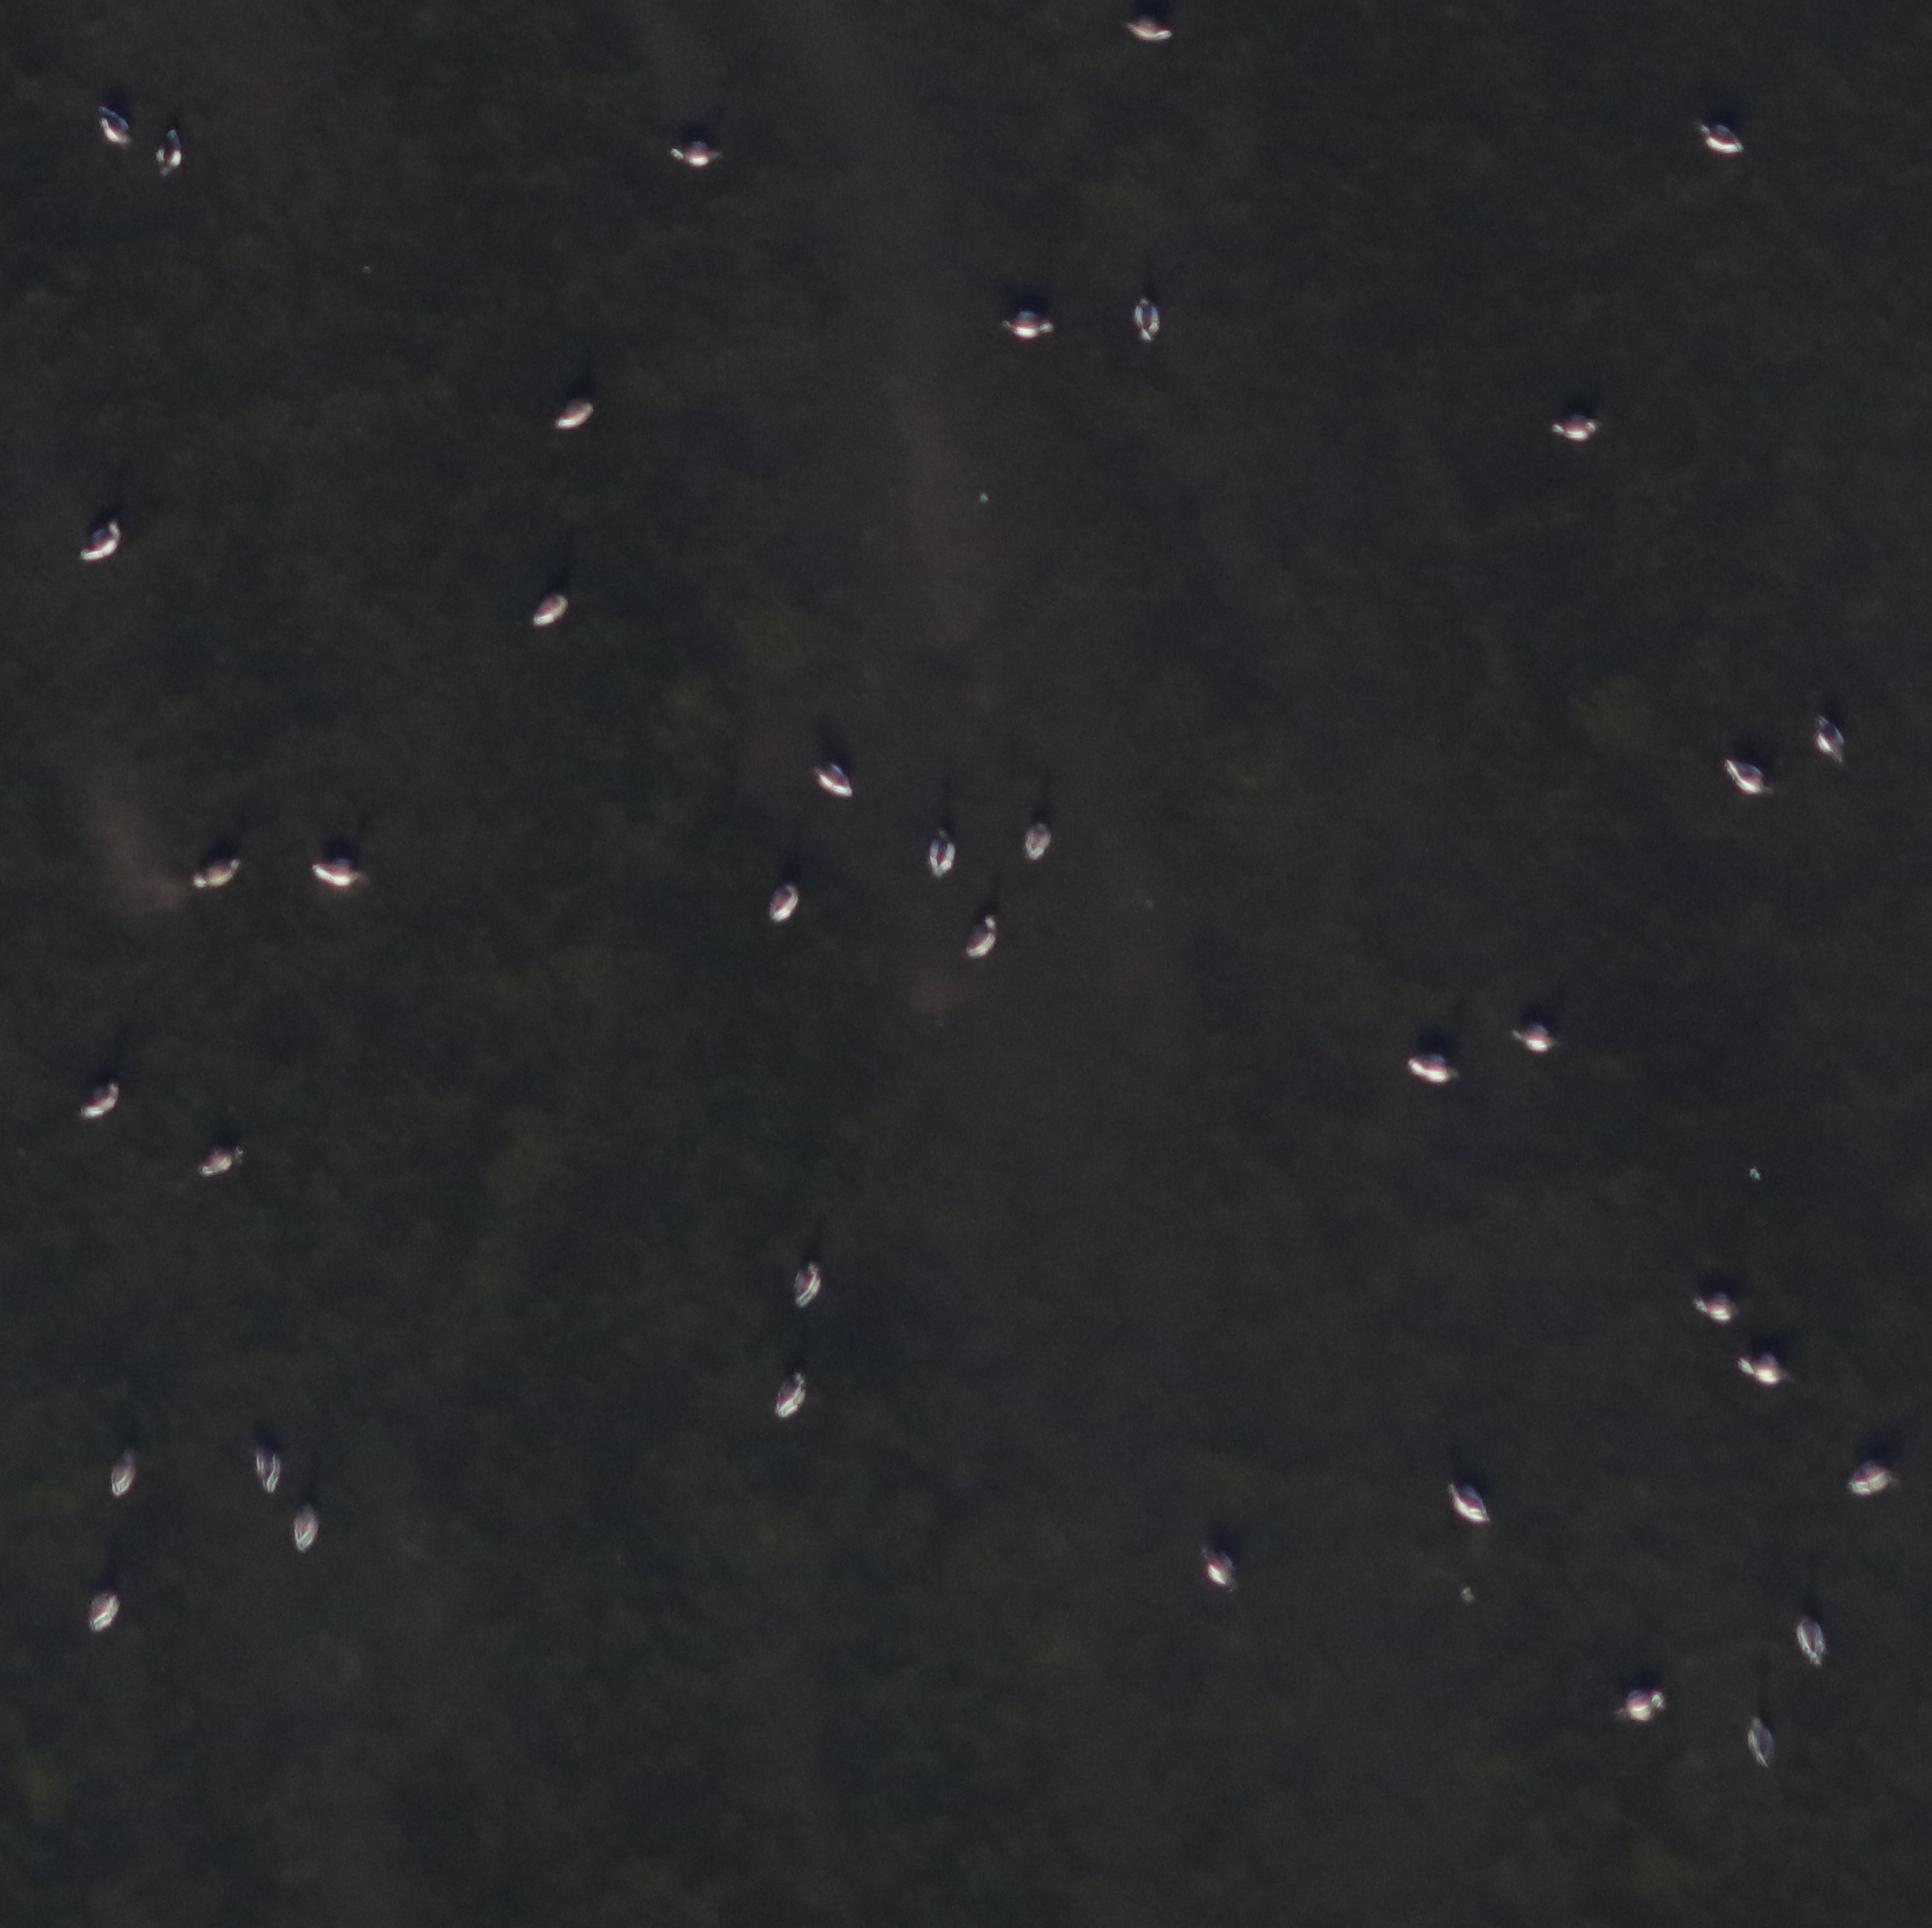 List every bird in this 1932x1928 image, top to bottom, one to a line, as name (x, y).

brant (1148, 27)
brant (116, 125)
brant (1720, 136)
brant (170, 152)
brant (697, 152)
brant (1146, 318)
brant (1028, 323)
brant (577, 413)
brant (1577, 434)
brant (104, 540)
brant (549, 609)
brant (1831, 738)
brant (832, 776)
brant (1748, 776)
brant (1039, 842)
brant (943, 853)
brant (215, 871)
brant (340, 871)
brant (779, 901)
brant (982, 938)
brant (1537, 1035)
brant (1435, 1065)
brant (97, 1101)
brant (219, 1162)
brant (811, 1284)
brant (1722, 1308)
brant (1767, 1370)
brant (794, 1394)
brant (268, 1467)
brant (1874, 1479)
brant (125, 1486)
brant (1472, 1512)
brant (299, 1531)
brant (1220, 1567)
brant (103, 1617)
brant (1810, 1639)
brant (1644, 1702)
brant (1763, 1734)